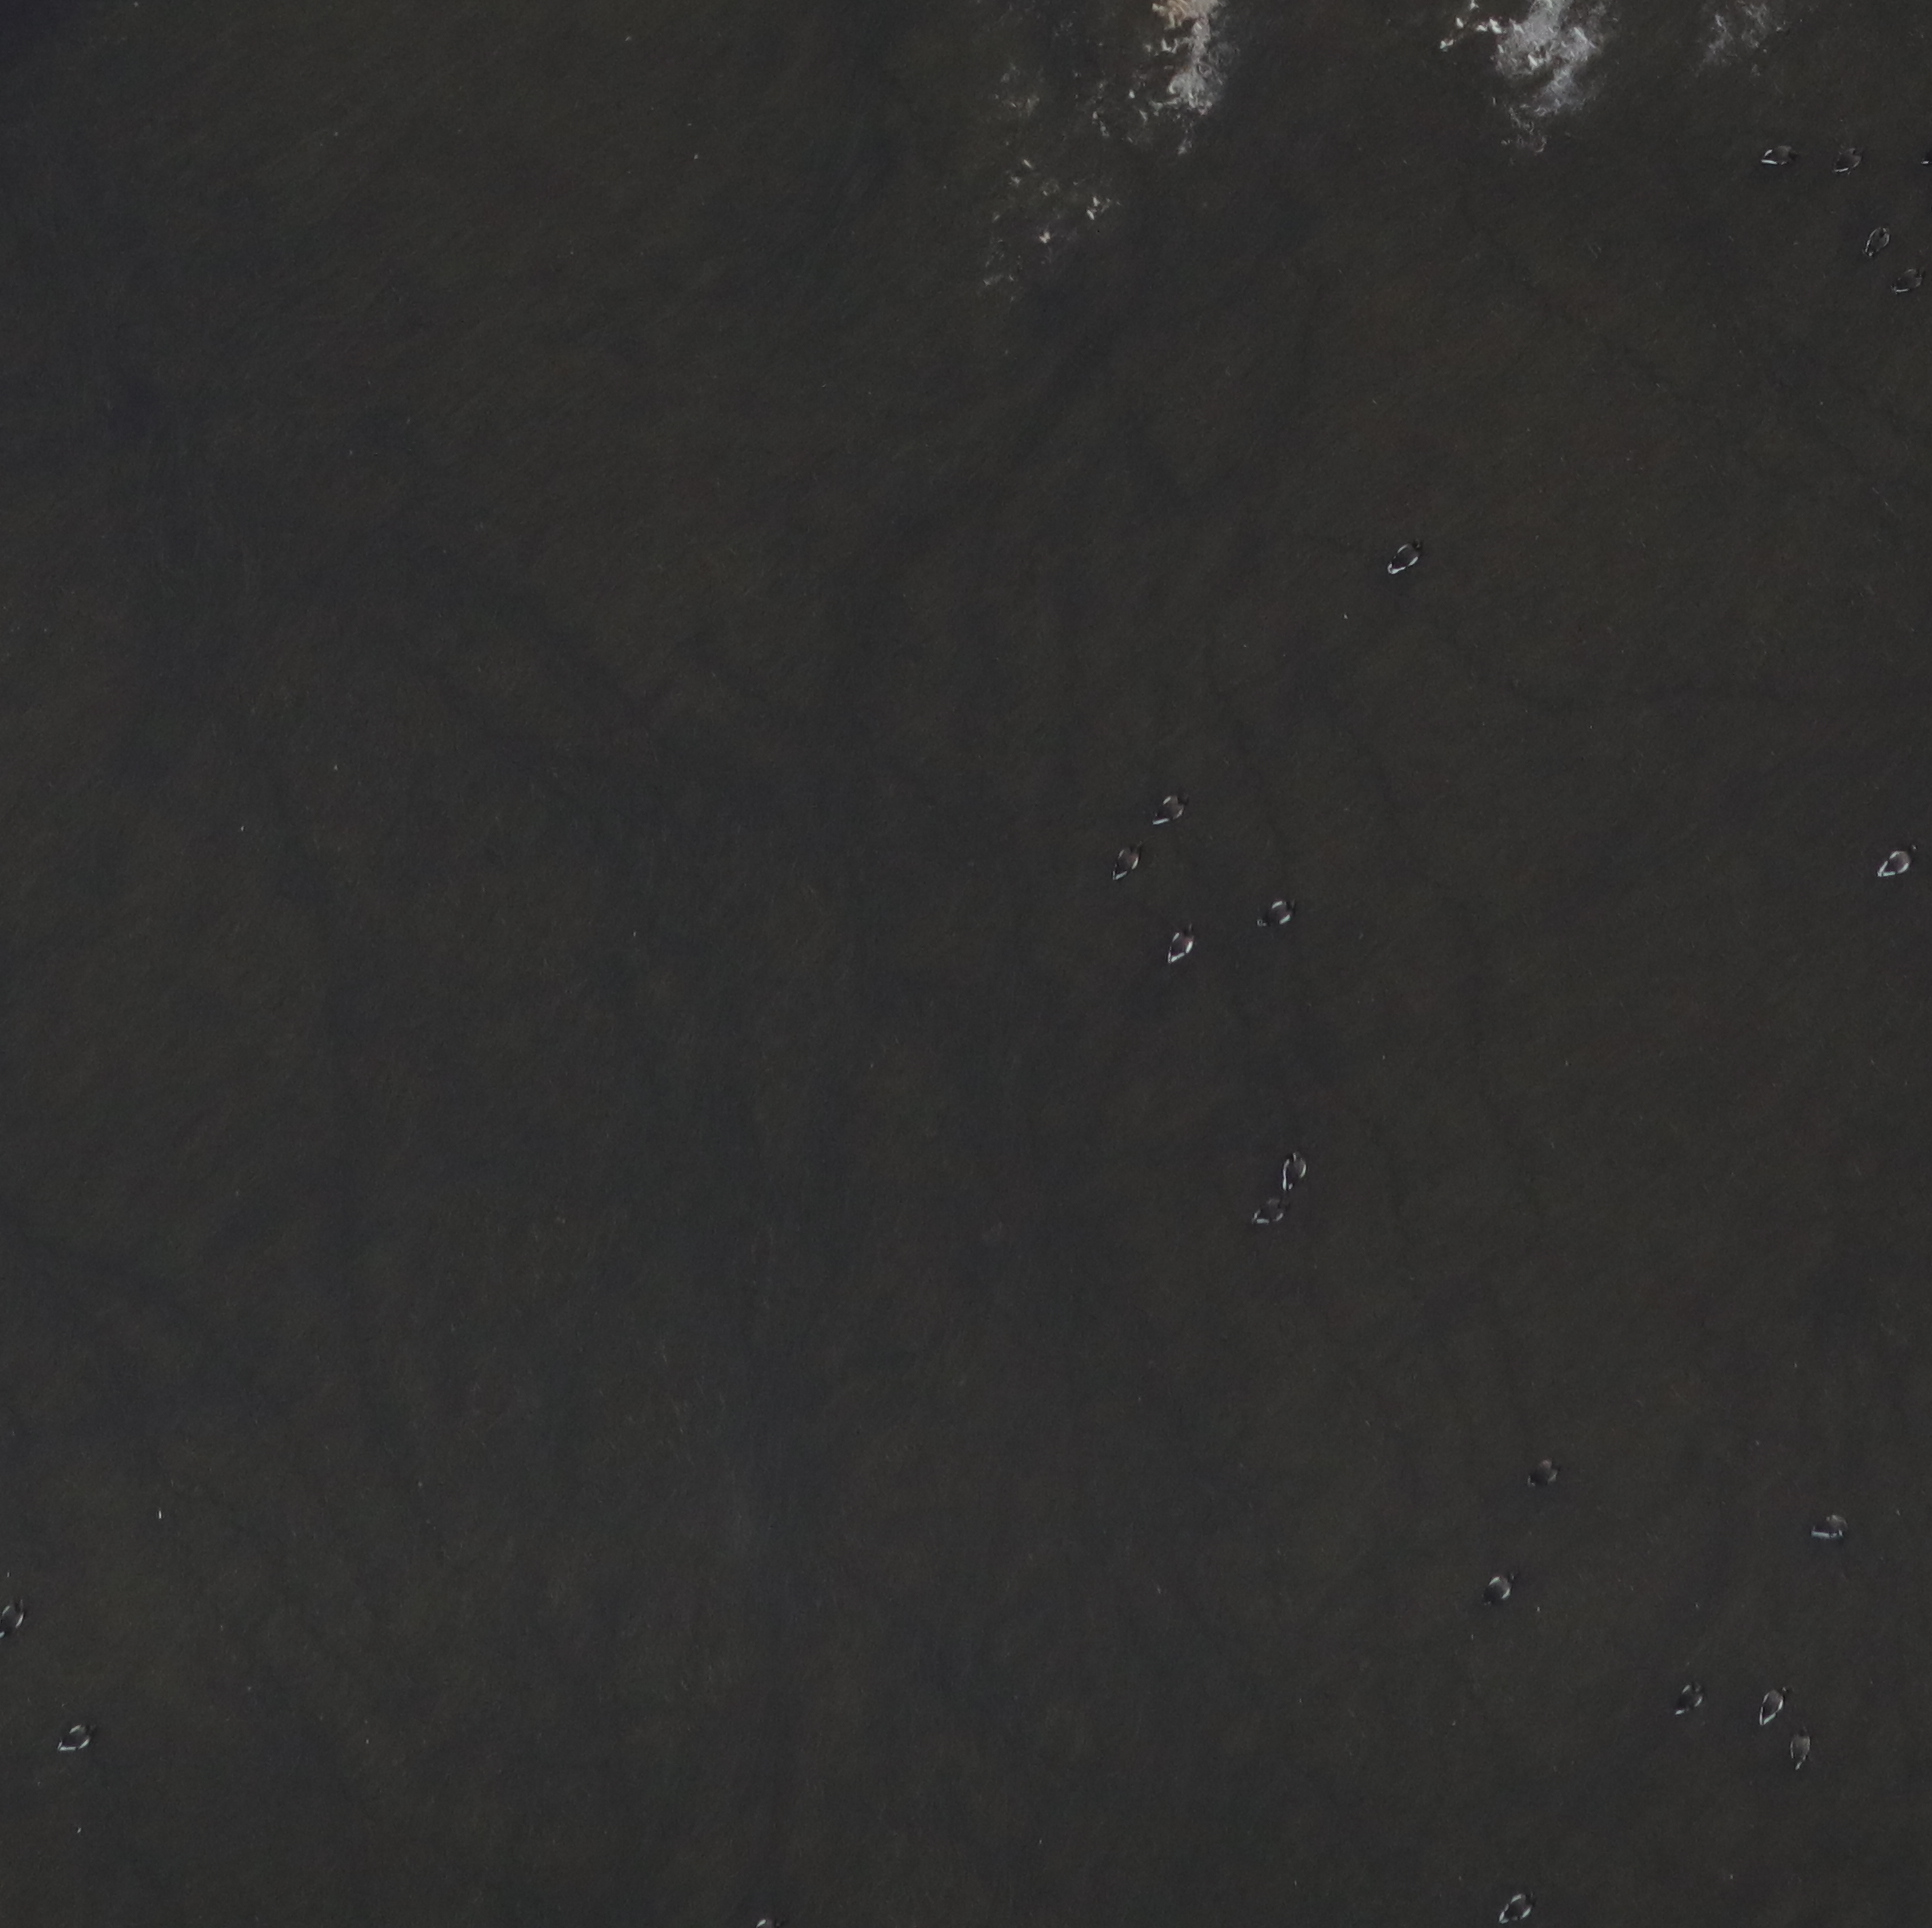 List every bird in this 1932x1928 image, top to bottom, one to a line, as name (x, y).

brant (1780, 157)
brant (1847, 160)
brant (1874, 235)
brant (1913, 281)
brant (1404, 557)
brant (1169, 805)
brant (1126, 861)
brant (1899, 862)
brant (1277, 915)
brant (1178, 945)
brant (1295, 1171)
brant (1271, 1208)
brant (1538, 1470)
brant (1826, 1529)
brant (1499, 1588)
brant (11, 1617)
brant (1692, 1698)
brant (1769, 1714)
brant (76, 1738)
brant (1800, 1750)
brant (1517, 1905)